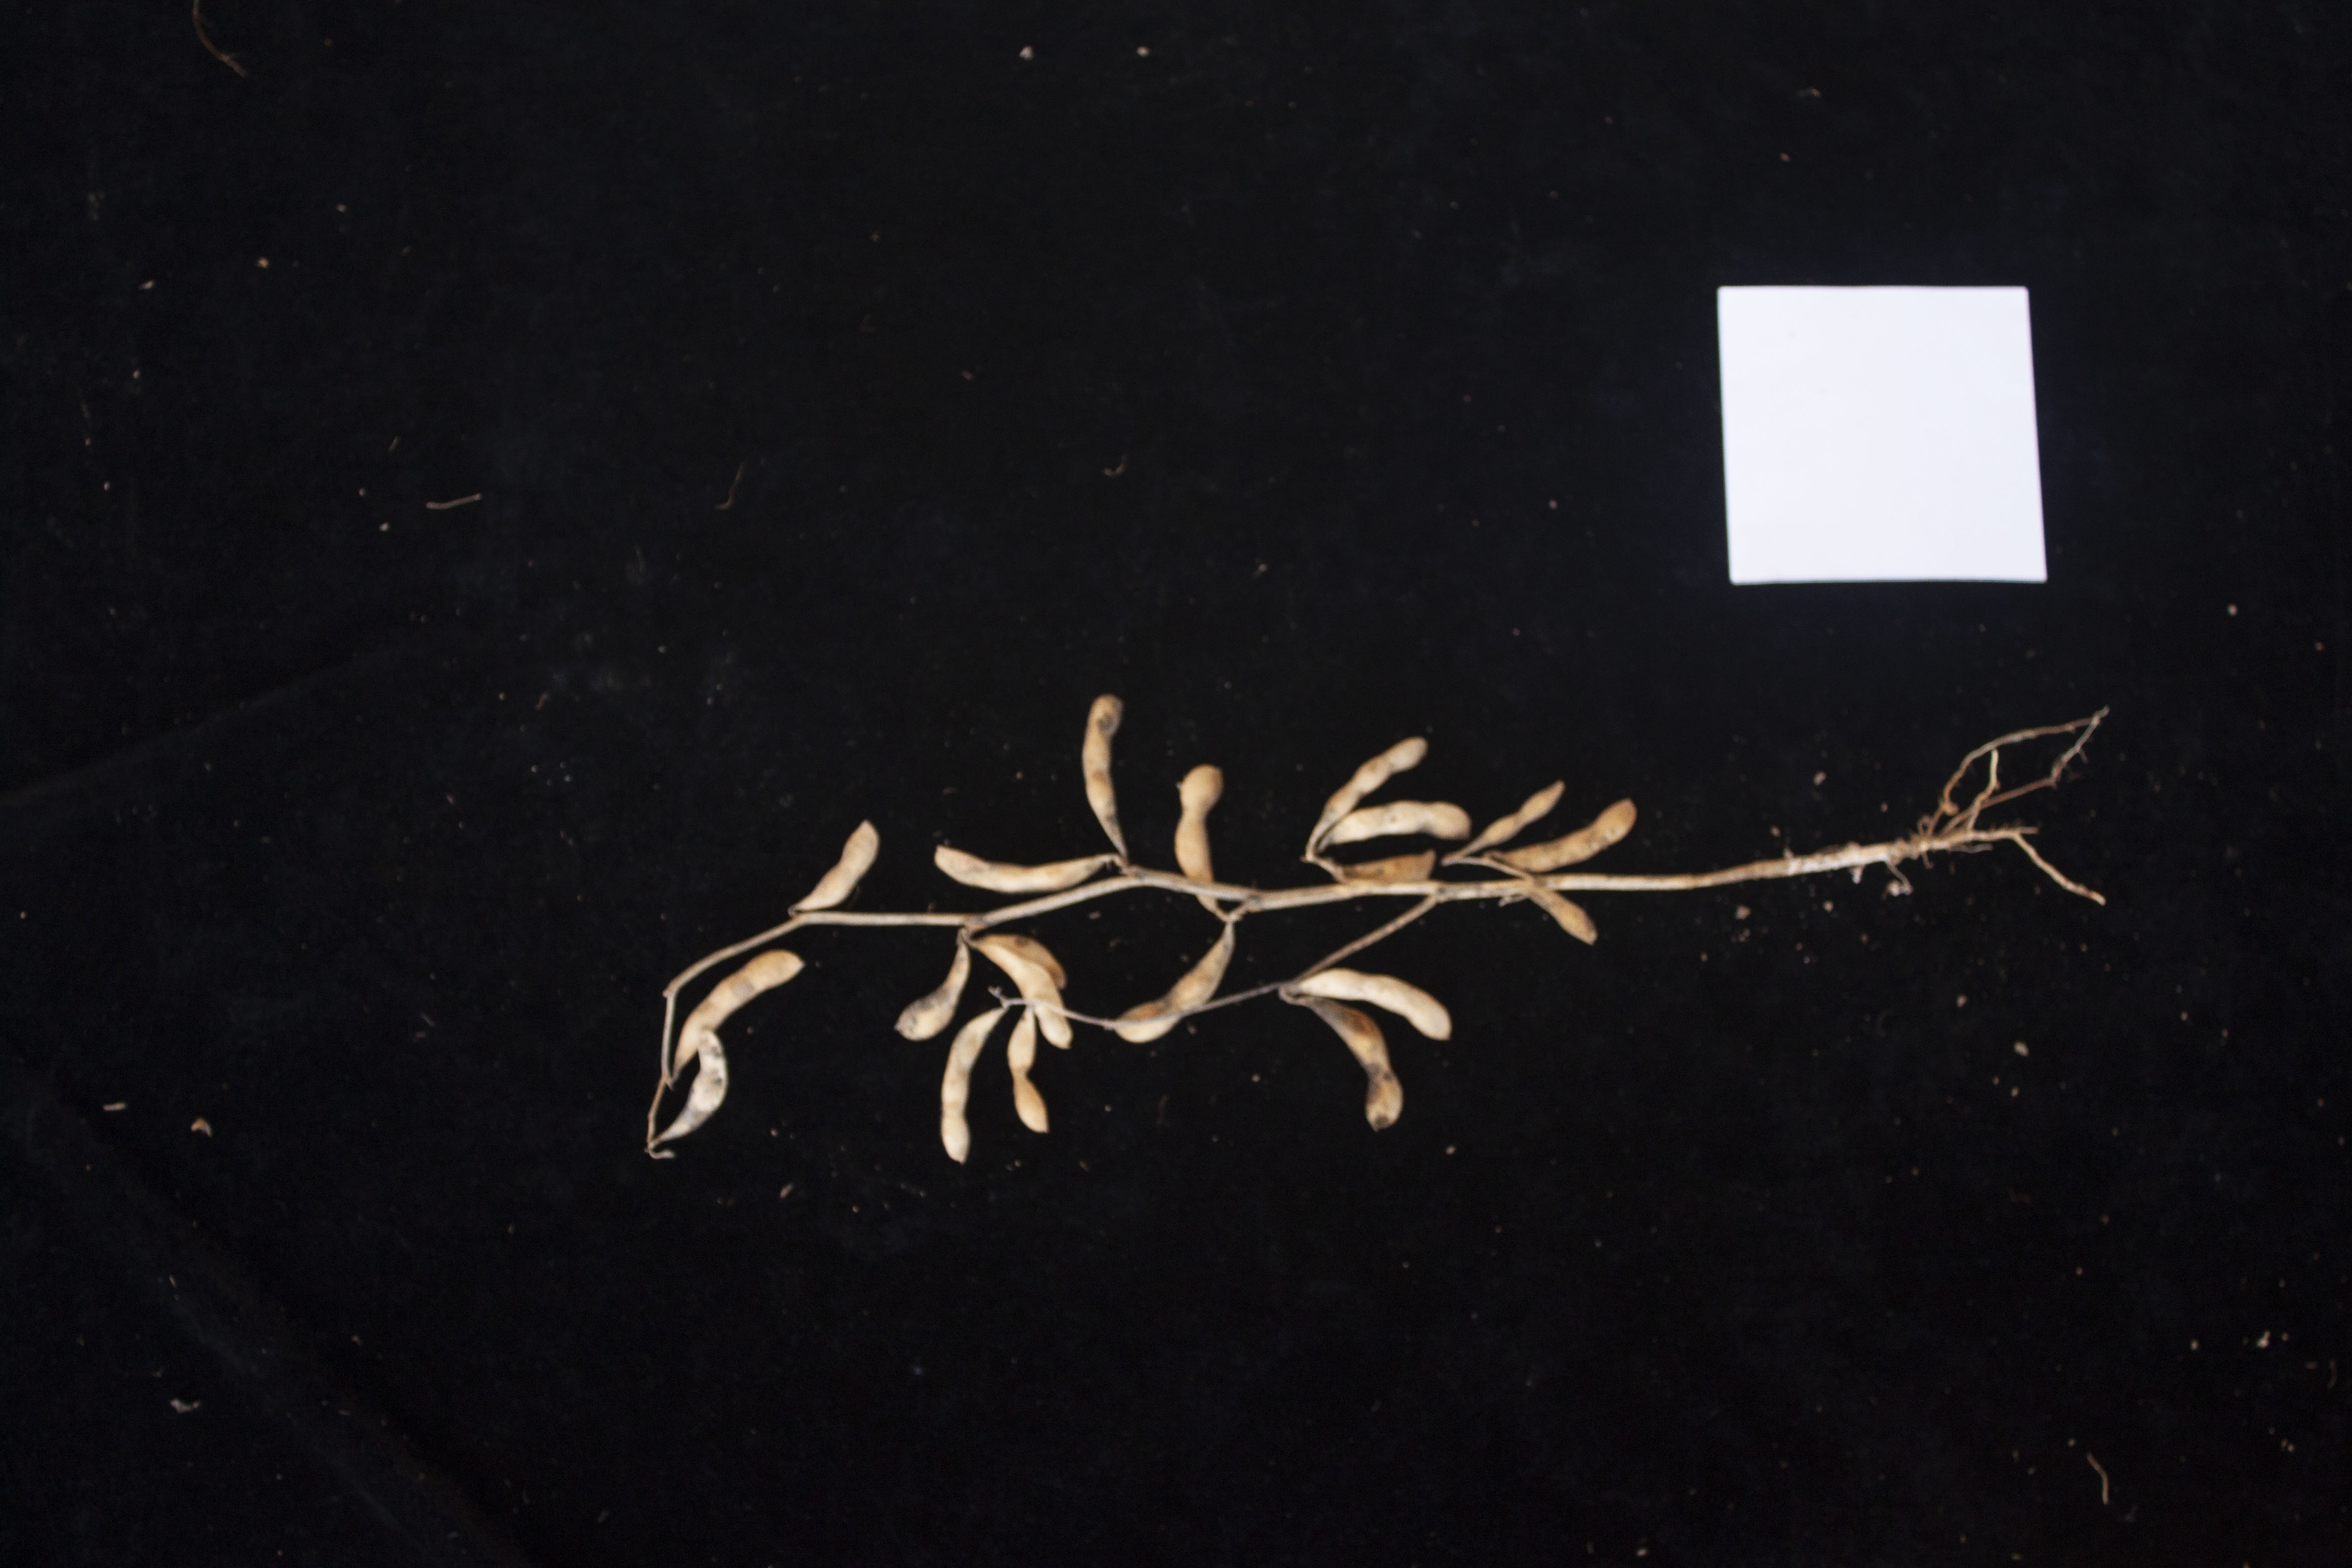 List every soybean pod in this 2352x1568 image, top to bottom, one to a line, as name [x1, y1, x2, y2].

soybean pod [1080, 696, 1125, 857]
soybean pod [1309, 740, 1426, 846]
soybean pod [1176, 767, 1222, 909]
soybean pod [1469, 784, 1564, 852]
soybean pod [1319, 803, 1470, 857]
soybean pod [1494, 803, 1634, 869]
soybean pod [792, 821, 879, 911]
soybean pod [936, 848, 1111, 895]
soybean pod [1330, 853, 1432, 885]
soybean pod [1511, 889, 1595, 944]
soybean pod [1112, 923, 1233, 1041]
soybean pod [896, 942, 968, 1040]
soybean pod [968, 942, 1072, 1051]
soybean pod [674, 951, 803, 1076]
soybean pod [1290, 970, 1450, 1041]
soybean pod [1311, 1004, 1401, 1132]
soybean pod [1008, 1007, 1048, 1133]
soybean pod [940, 1008, 1006, 1162]
soybean pod [658, 1029, 728, 1140]